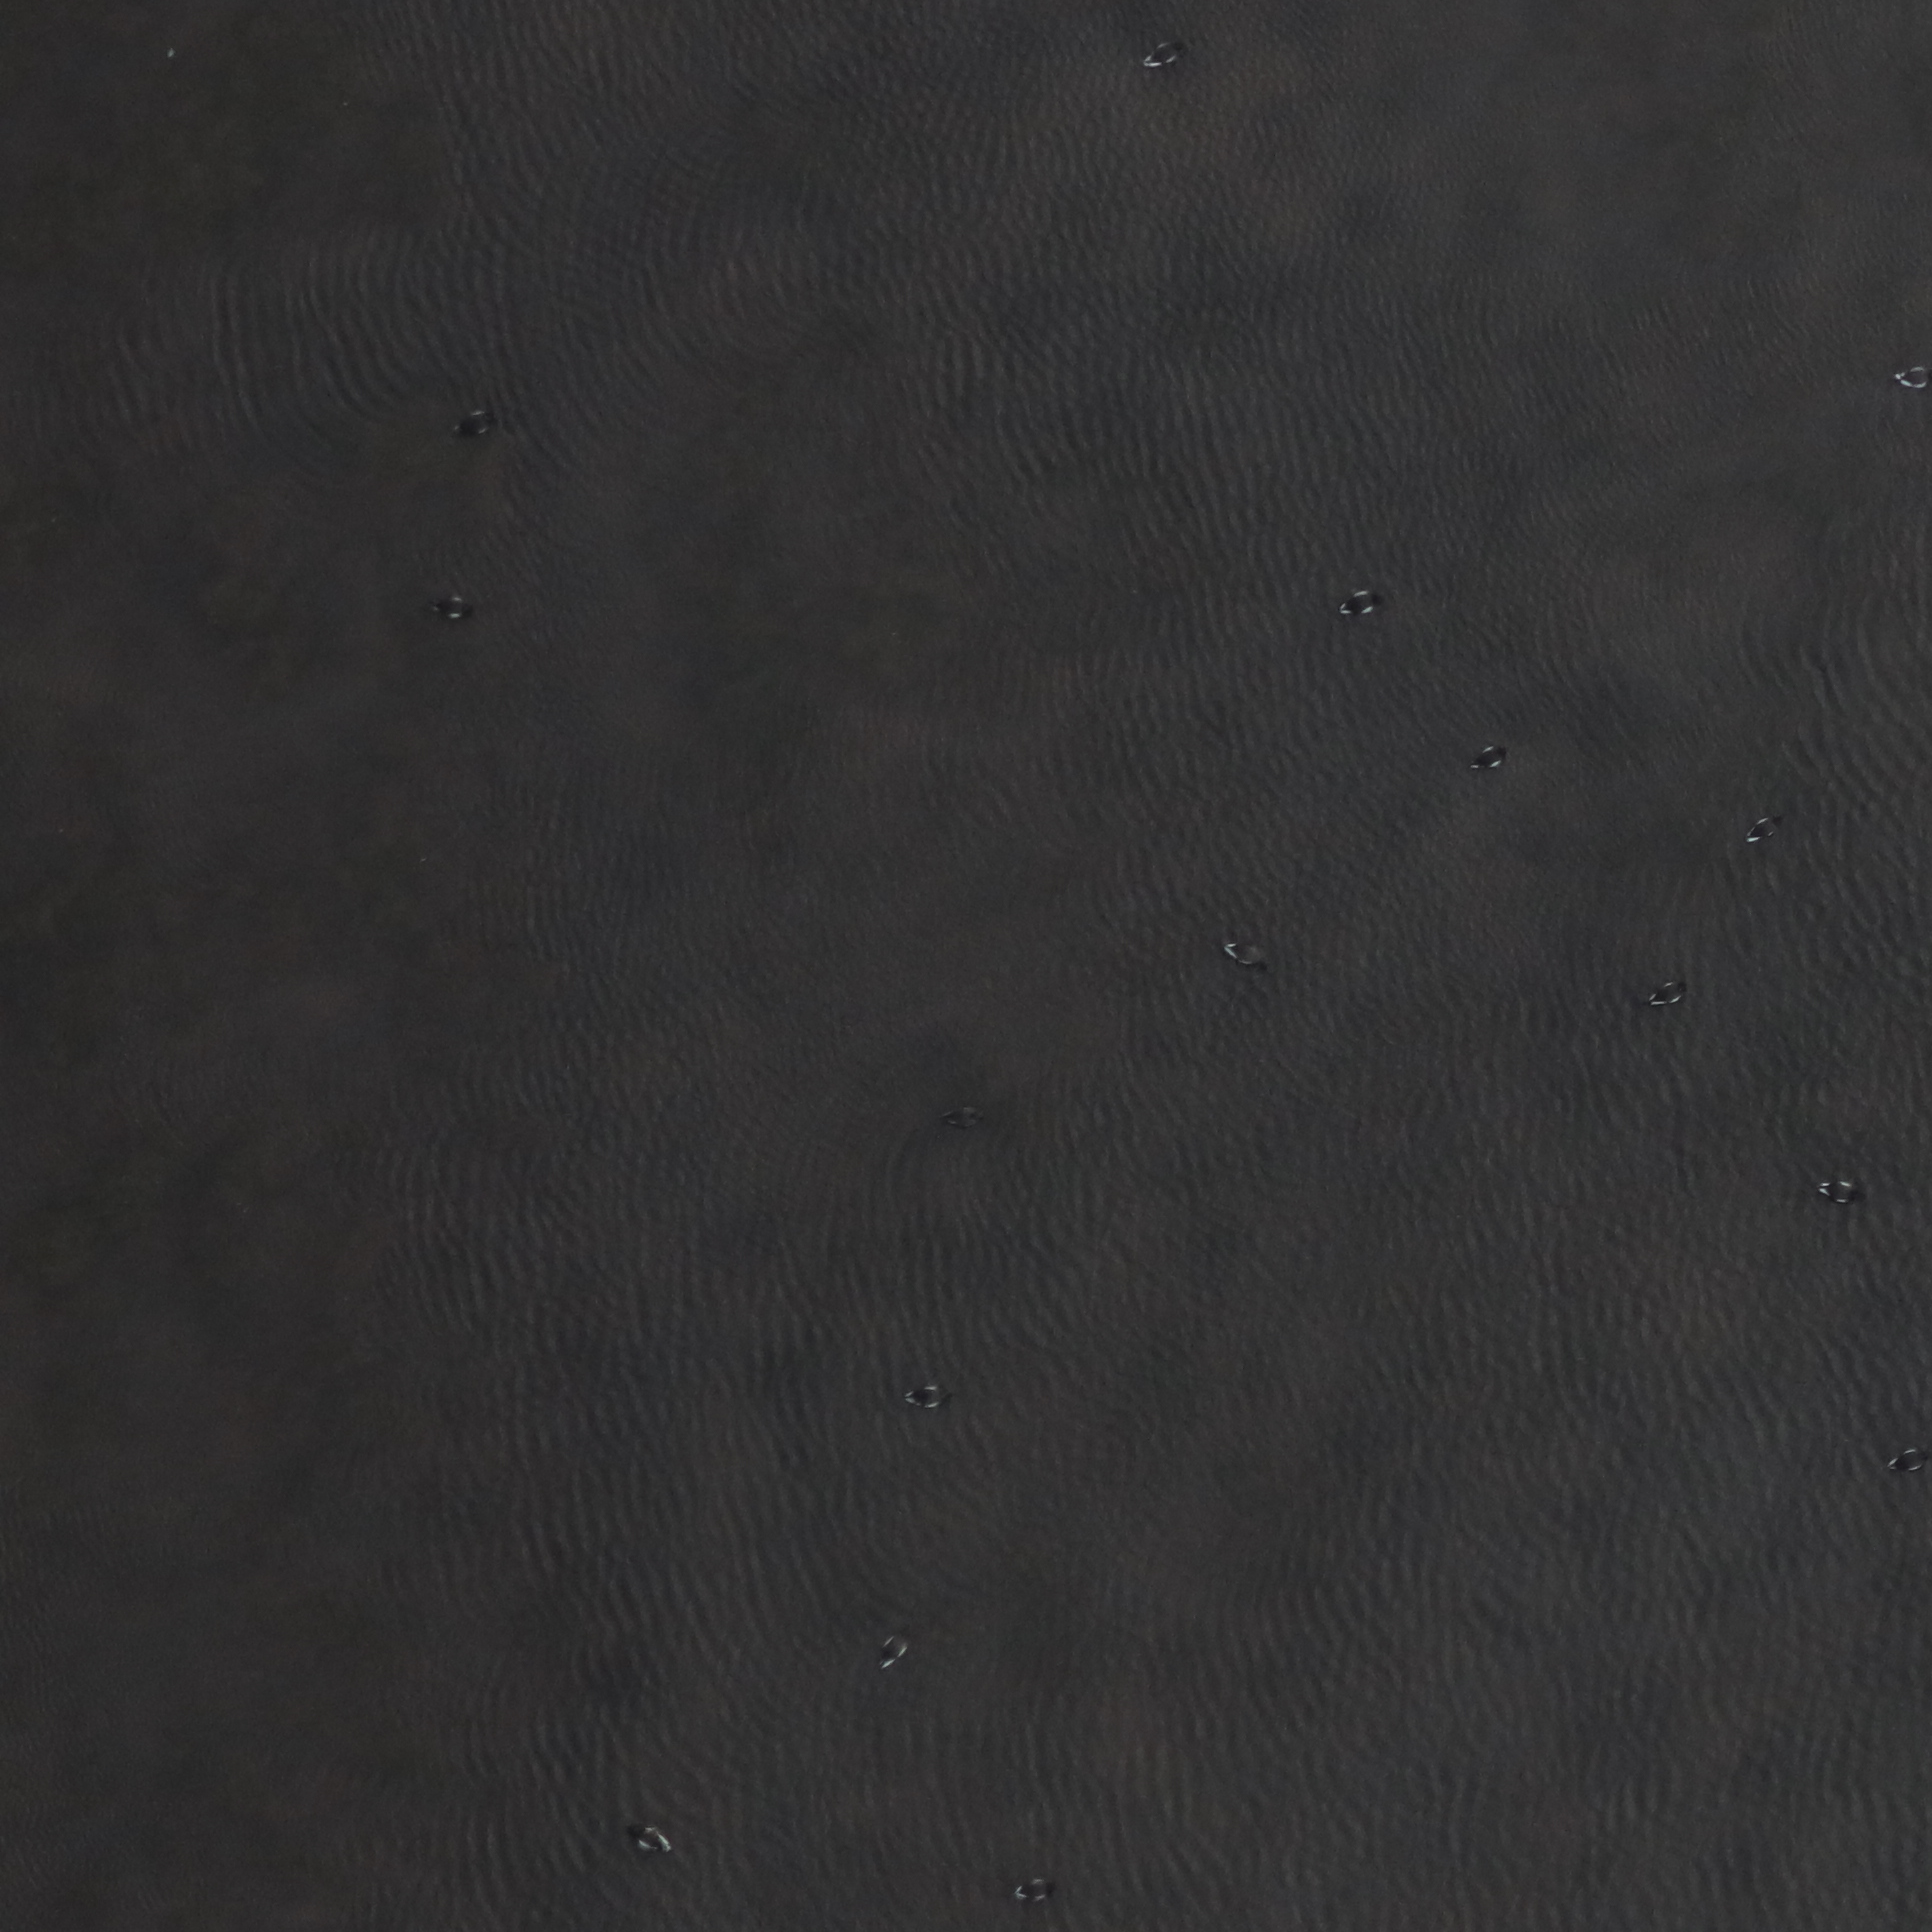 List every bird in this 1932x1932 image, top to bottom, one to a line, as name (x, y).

brant (1164, 54)
brant (1918, 377)
brant (469, 424)
brant (1361, 604)
brant (452, 606)
brant (1492, 757)
brant (1761, 830)
brant (1242, 953)
brant (1669, 993)
brant (1841, 1192)
brant (926, 1397)
brant (1910, 1460)
brant (893, 1650)
brant (650, 1838)
brant (1037, 1891)